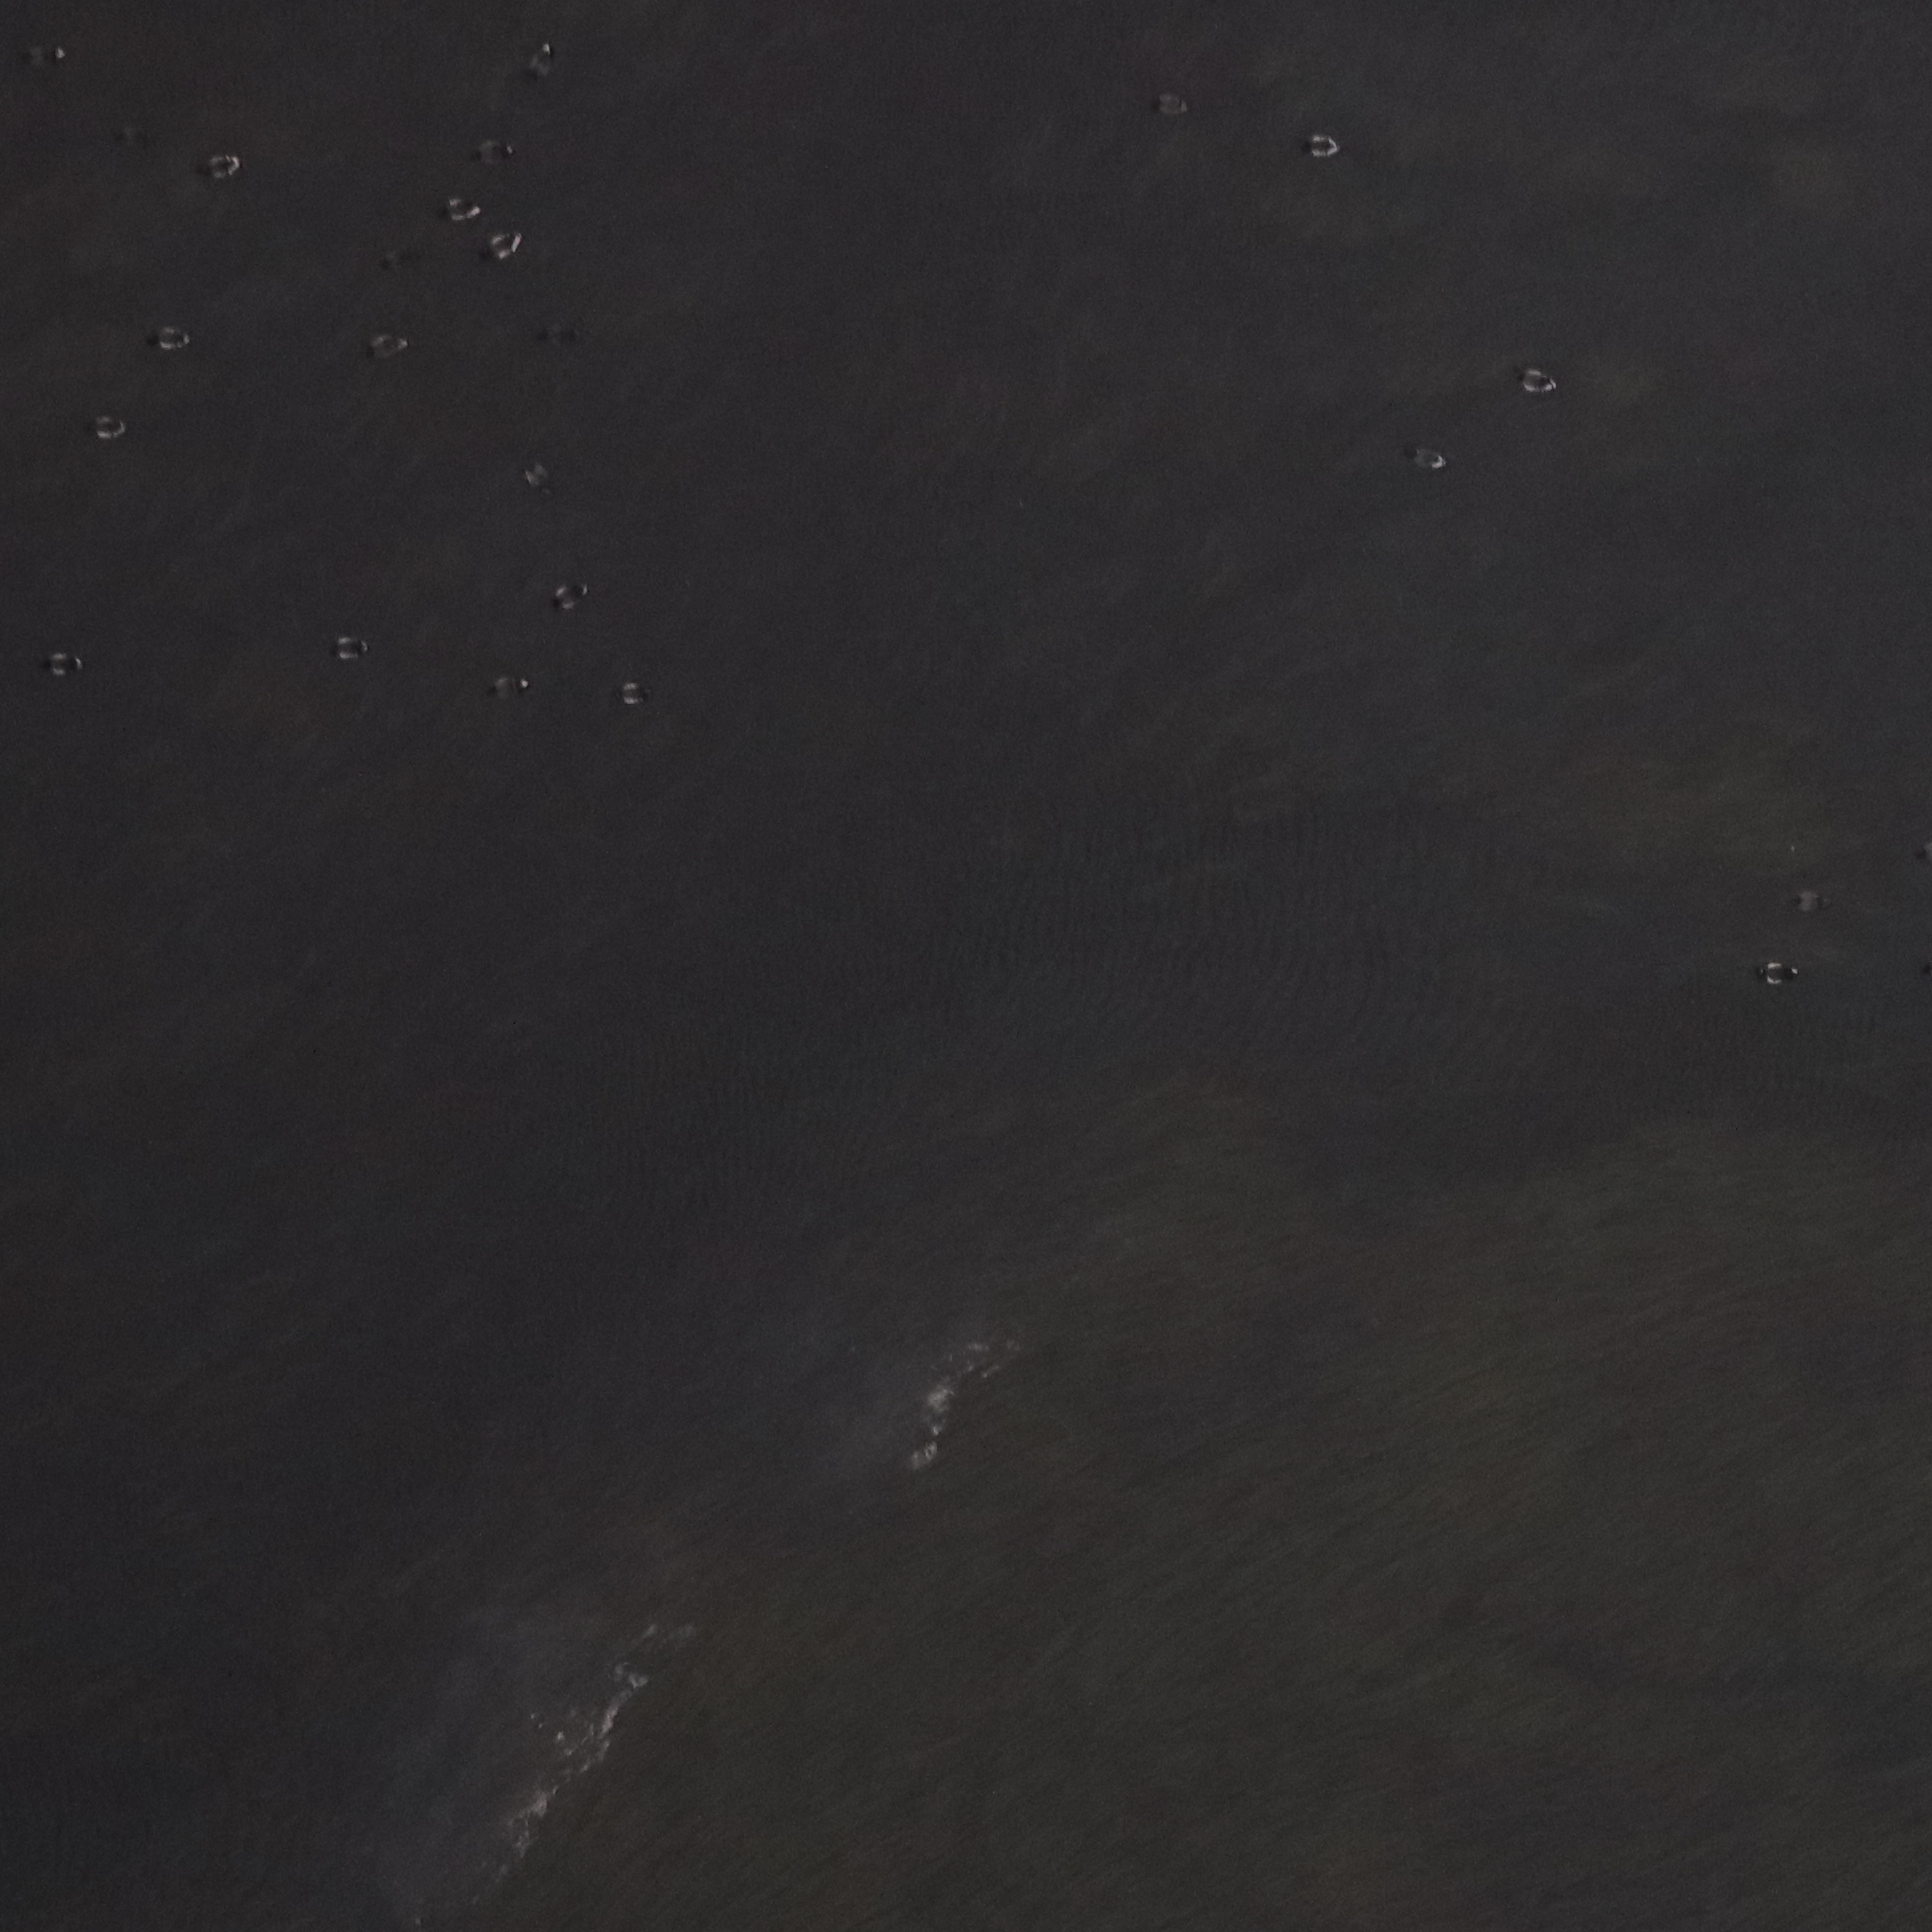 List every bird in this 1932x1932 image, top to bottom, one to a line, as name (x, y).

brant (42, 56)
brant (544, 60)
brant (1173, 104)
brant (131, 138)
brant (1320, 145)
brant (490, 154)
brant (222, 167)
brant (456, 209)
brant (504, 245)
brant (399, 256)
brant (558, 332)
brant (170, 338)
brant (386, 347)
brant (1535, 379)
brant (109, 426)
brant (1428, 453)
brant (538, 478)
brant (570, 594)
brant (351, 648)
brant (62, 663)
brant (504, 685)
brant (632, 693)
brant (1808, 900)
brant (1777, 973)